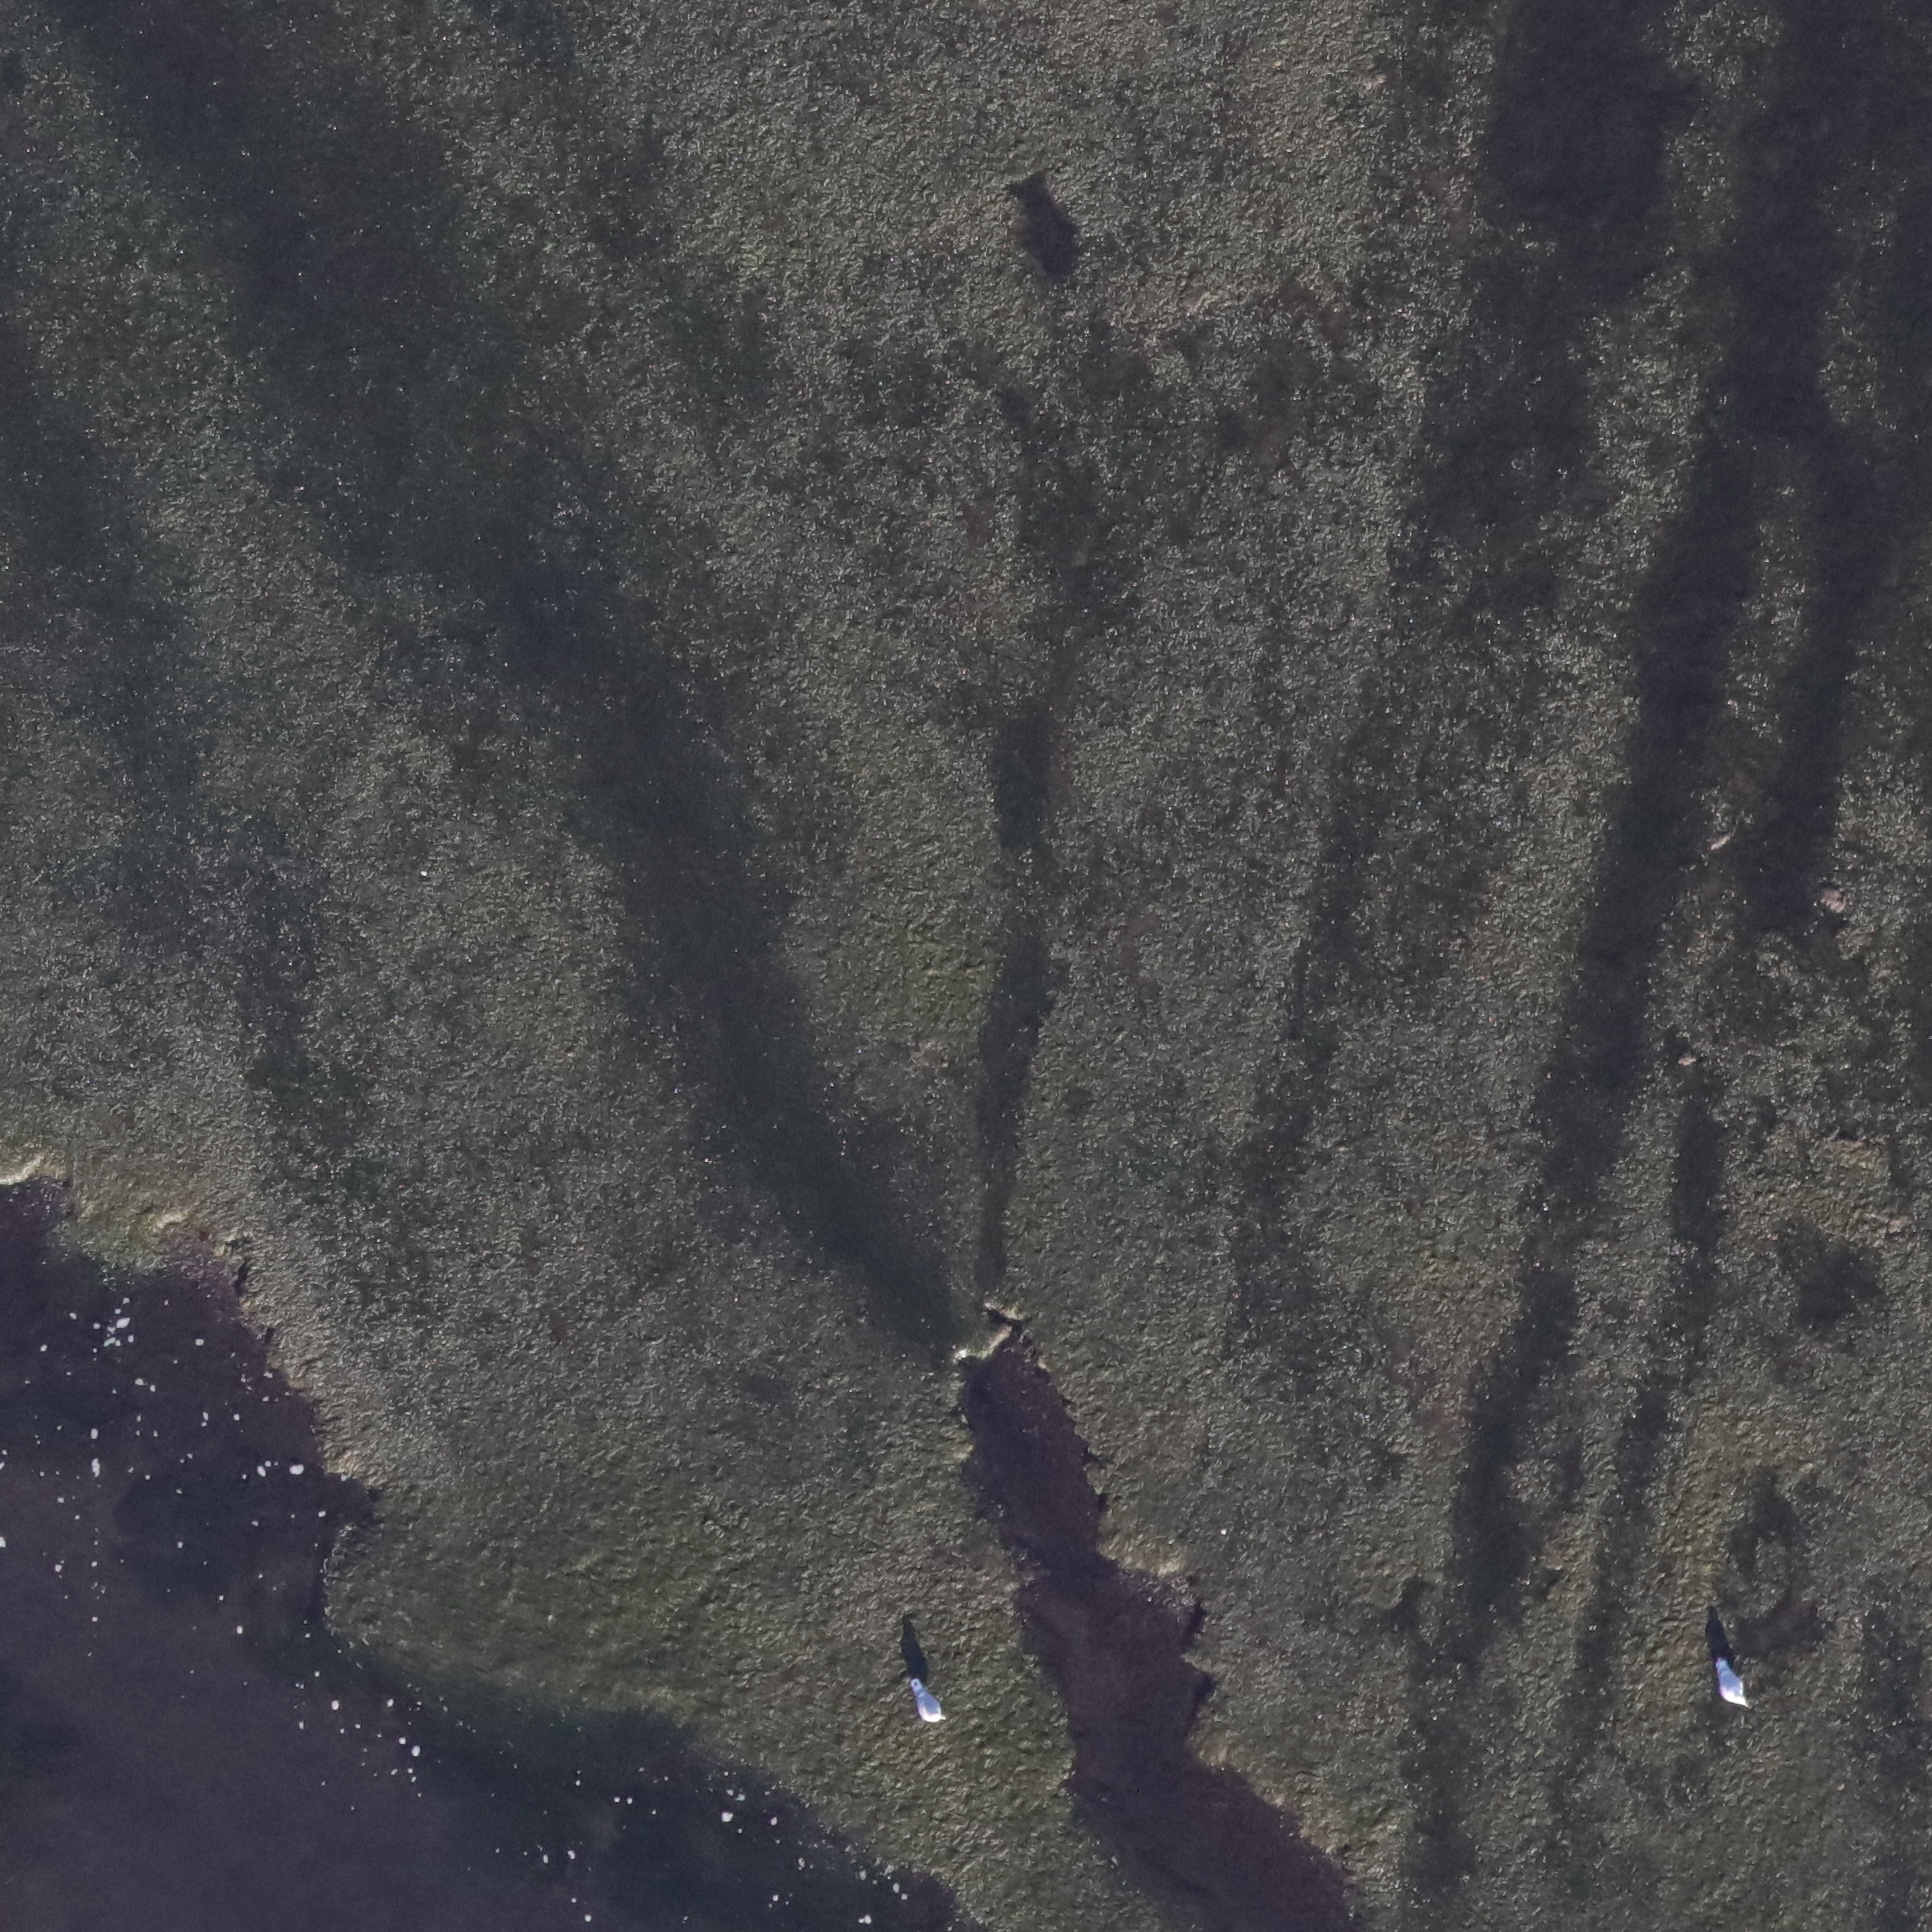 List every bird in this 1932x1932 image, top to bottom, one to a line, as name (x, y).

gull (1732, 1688)
gull (928, 1707)